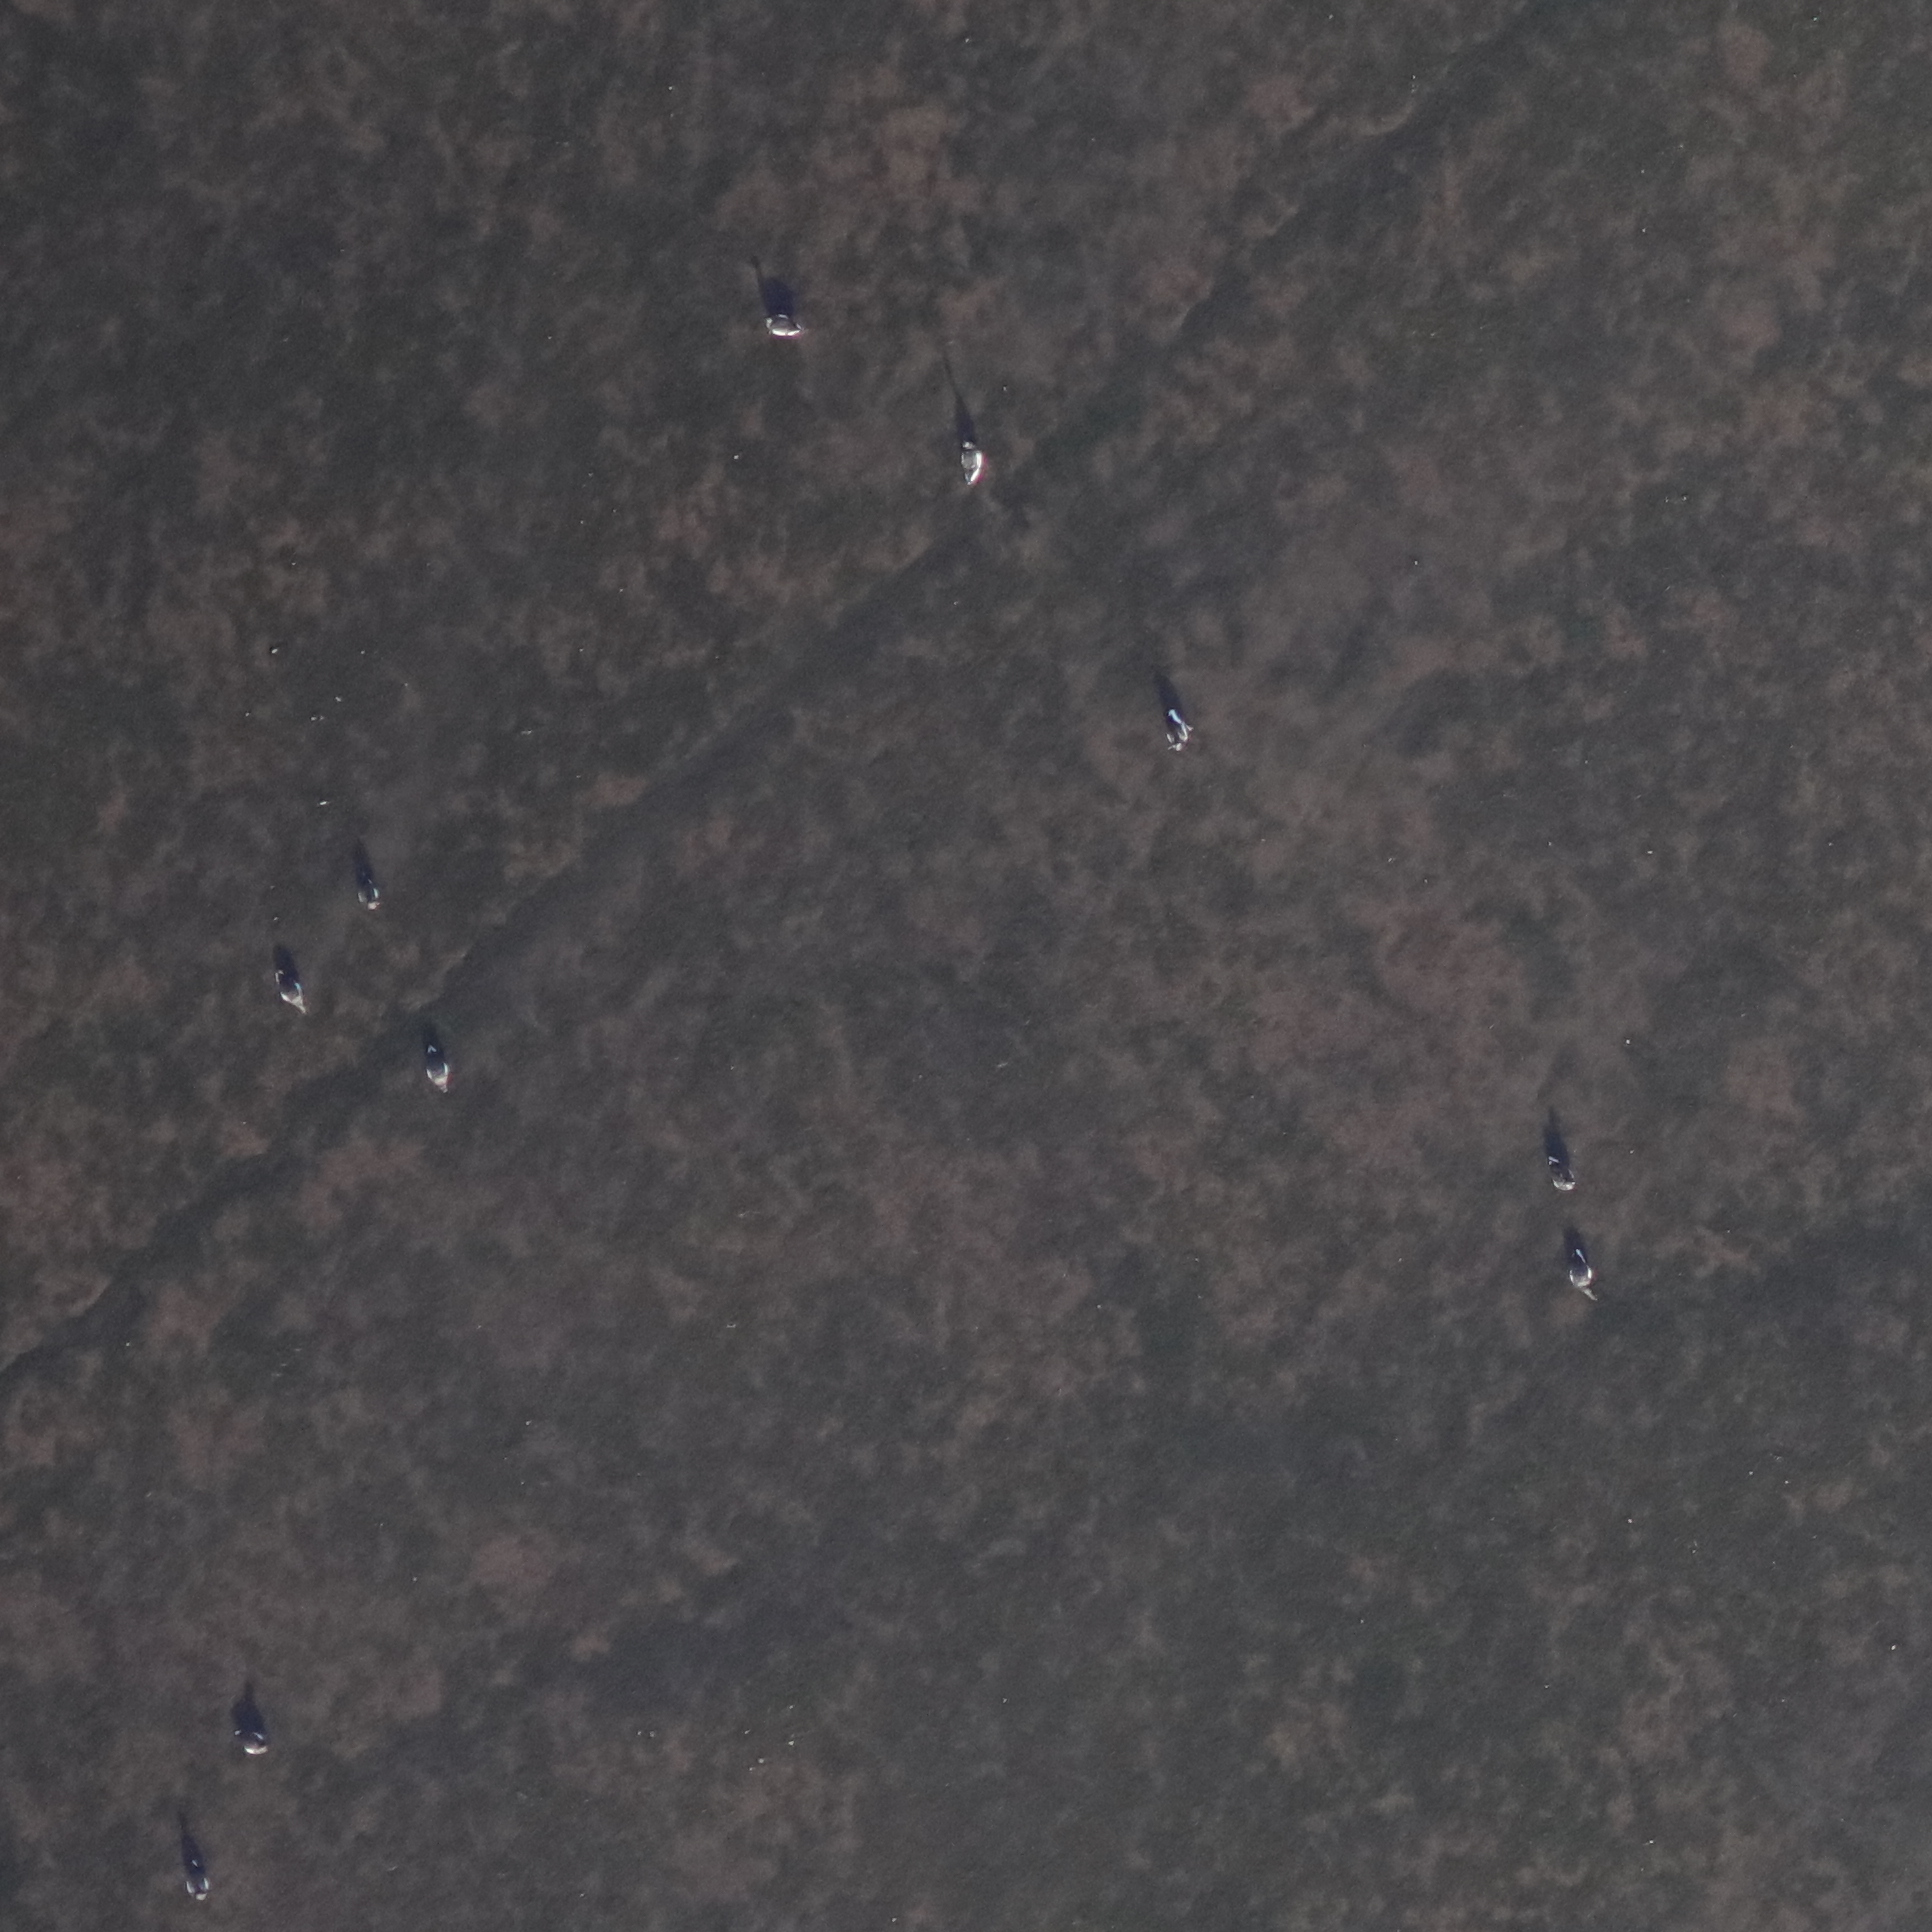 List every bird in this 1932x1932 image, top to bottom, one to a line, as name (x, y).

brant (786, 327)
brant (971, 461)
brant (1176, 730)
brant (370, 894)
brant (287, 991)
brant (438, 1069)
brant (1565, 1176)
brant (1583, 1271)
brant (256, 1742)
brant (197, 1879)